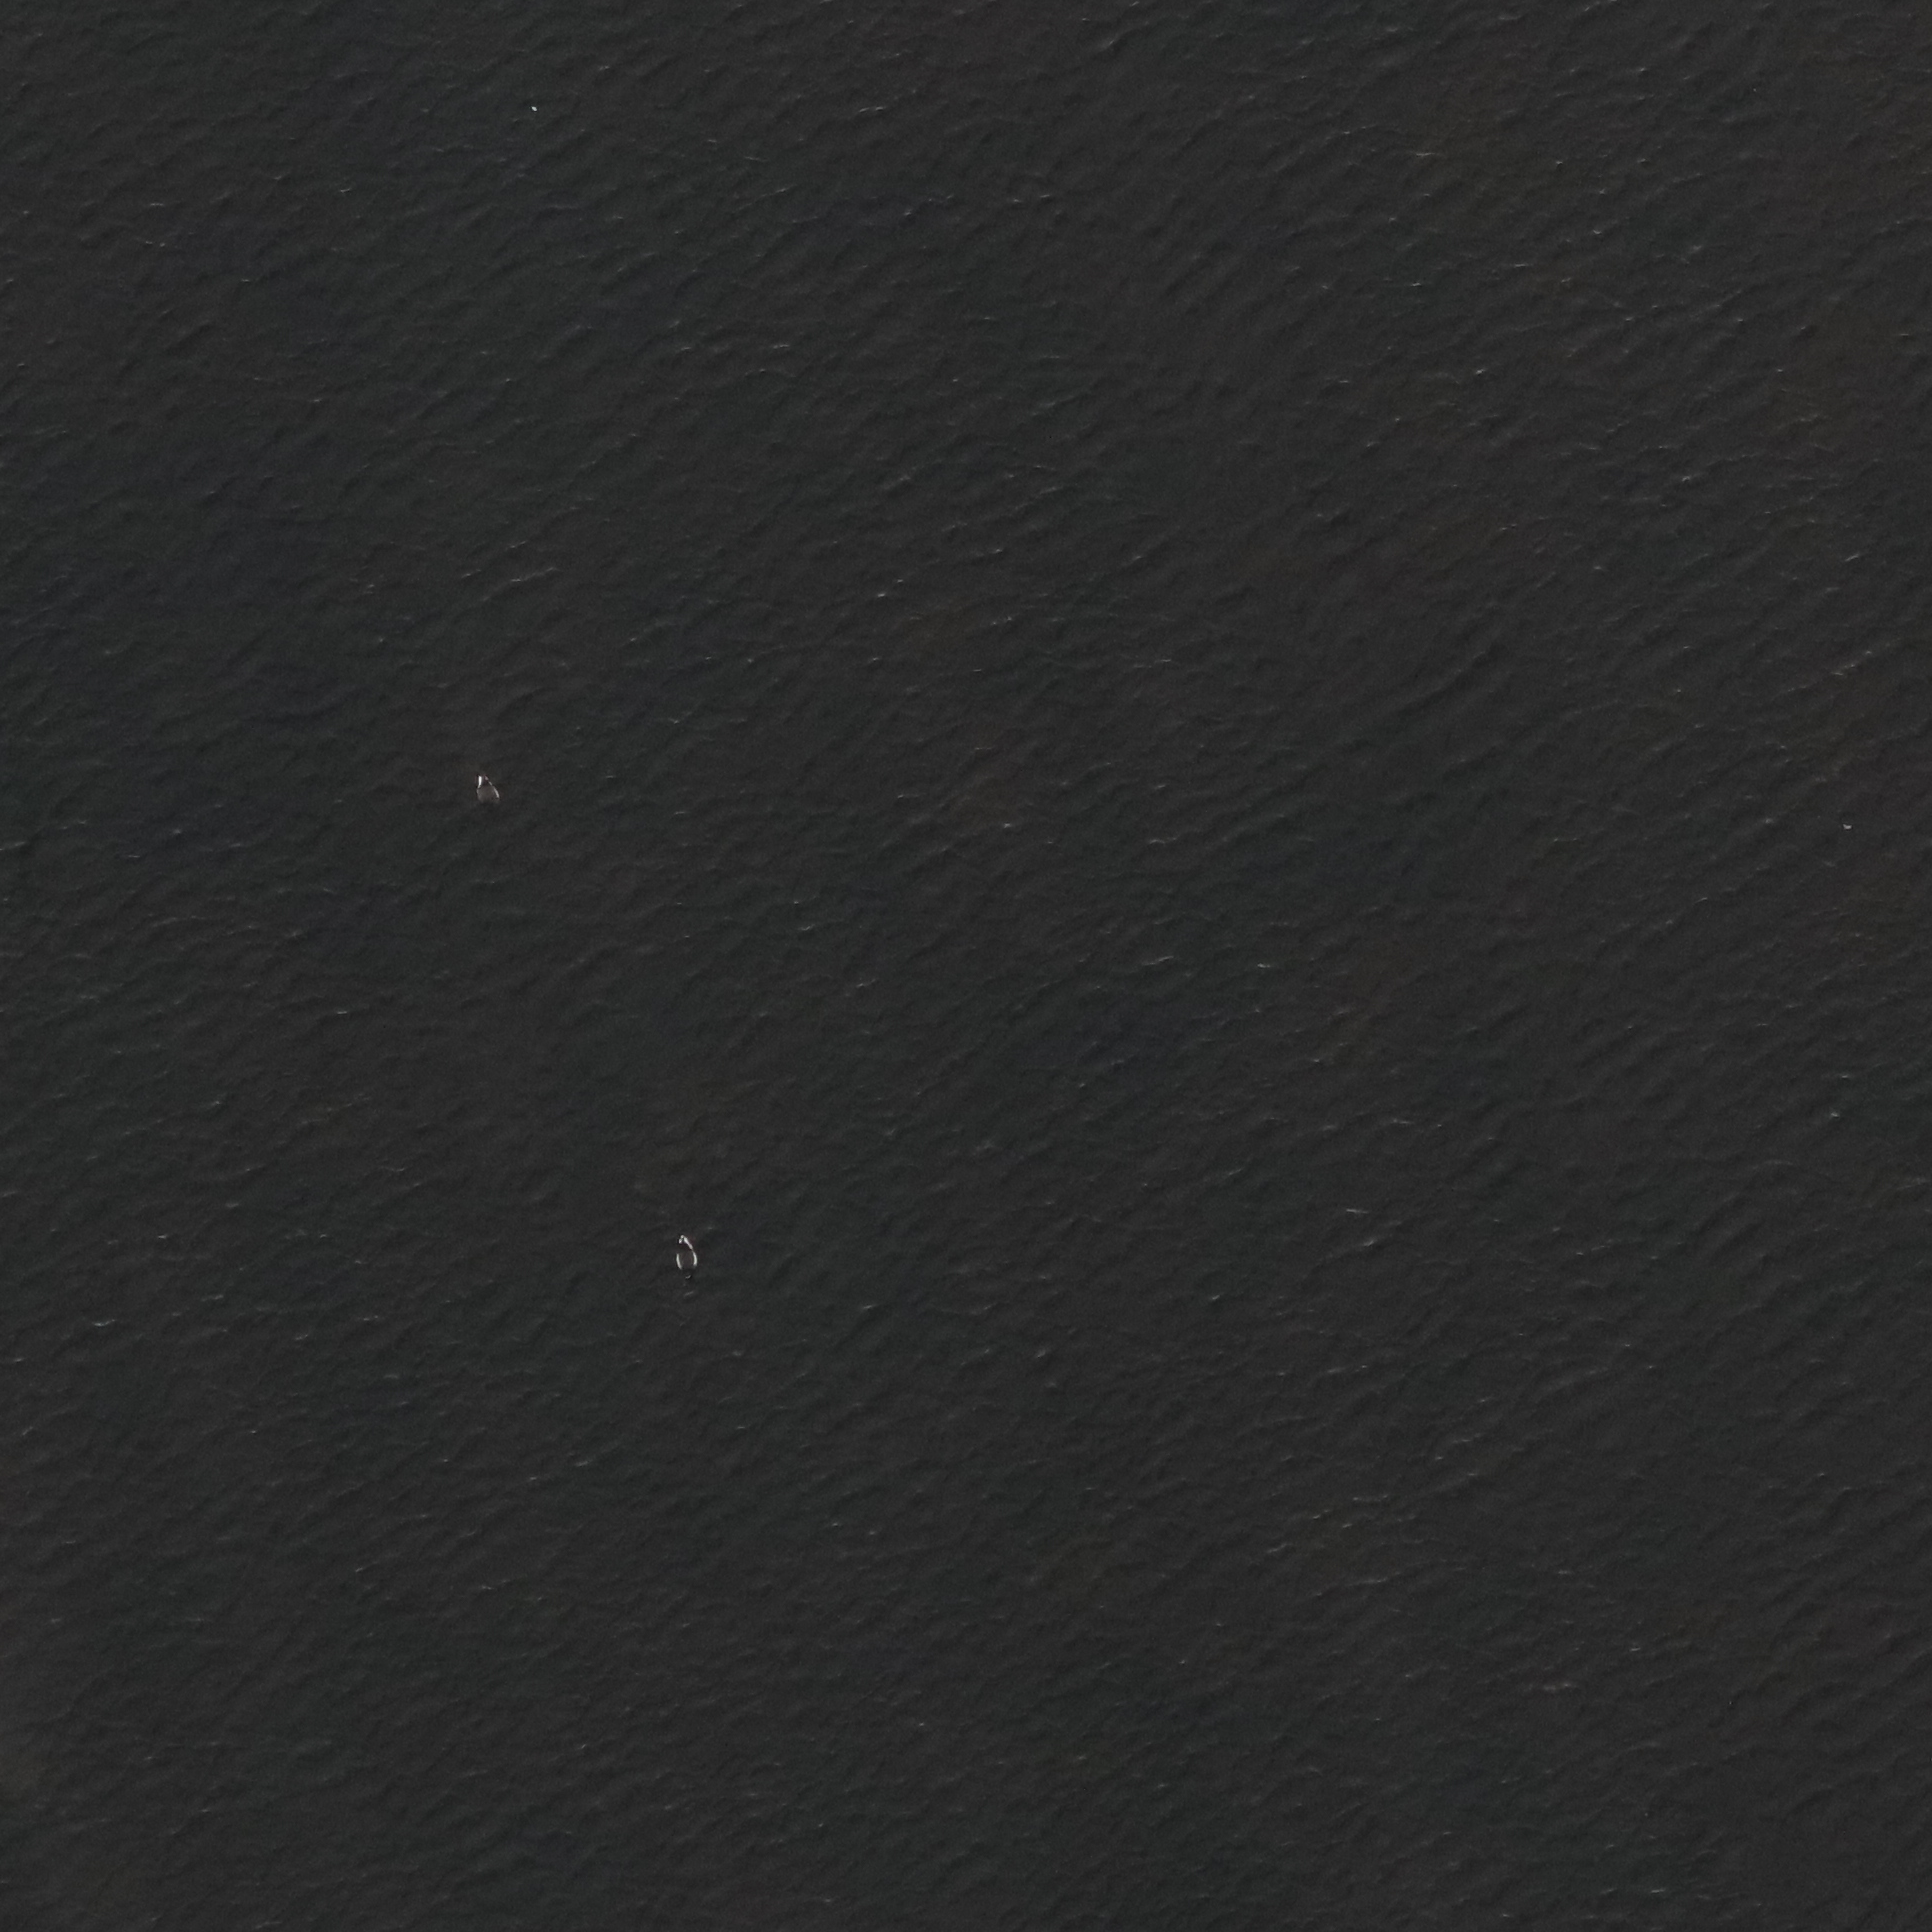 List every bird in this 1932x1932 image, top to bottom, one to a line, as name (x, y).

brant (487, 791)
brant (687, 1260)